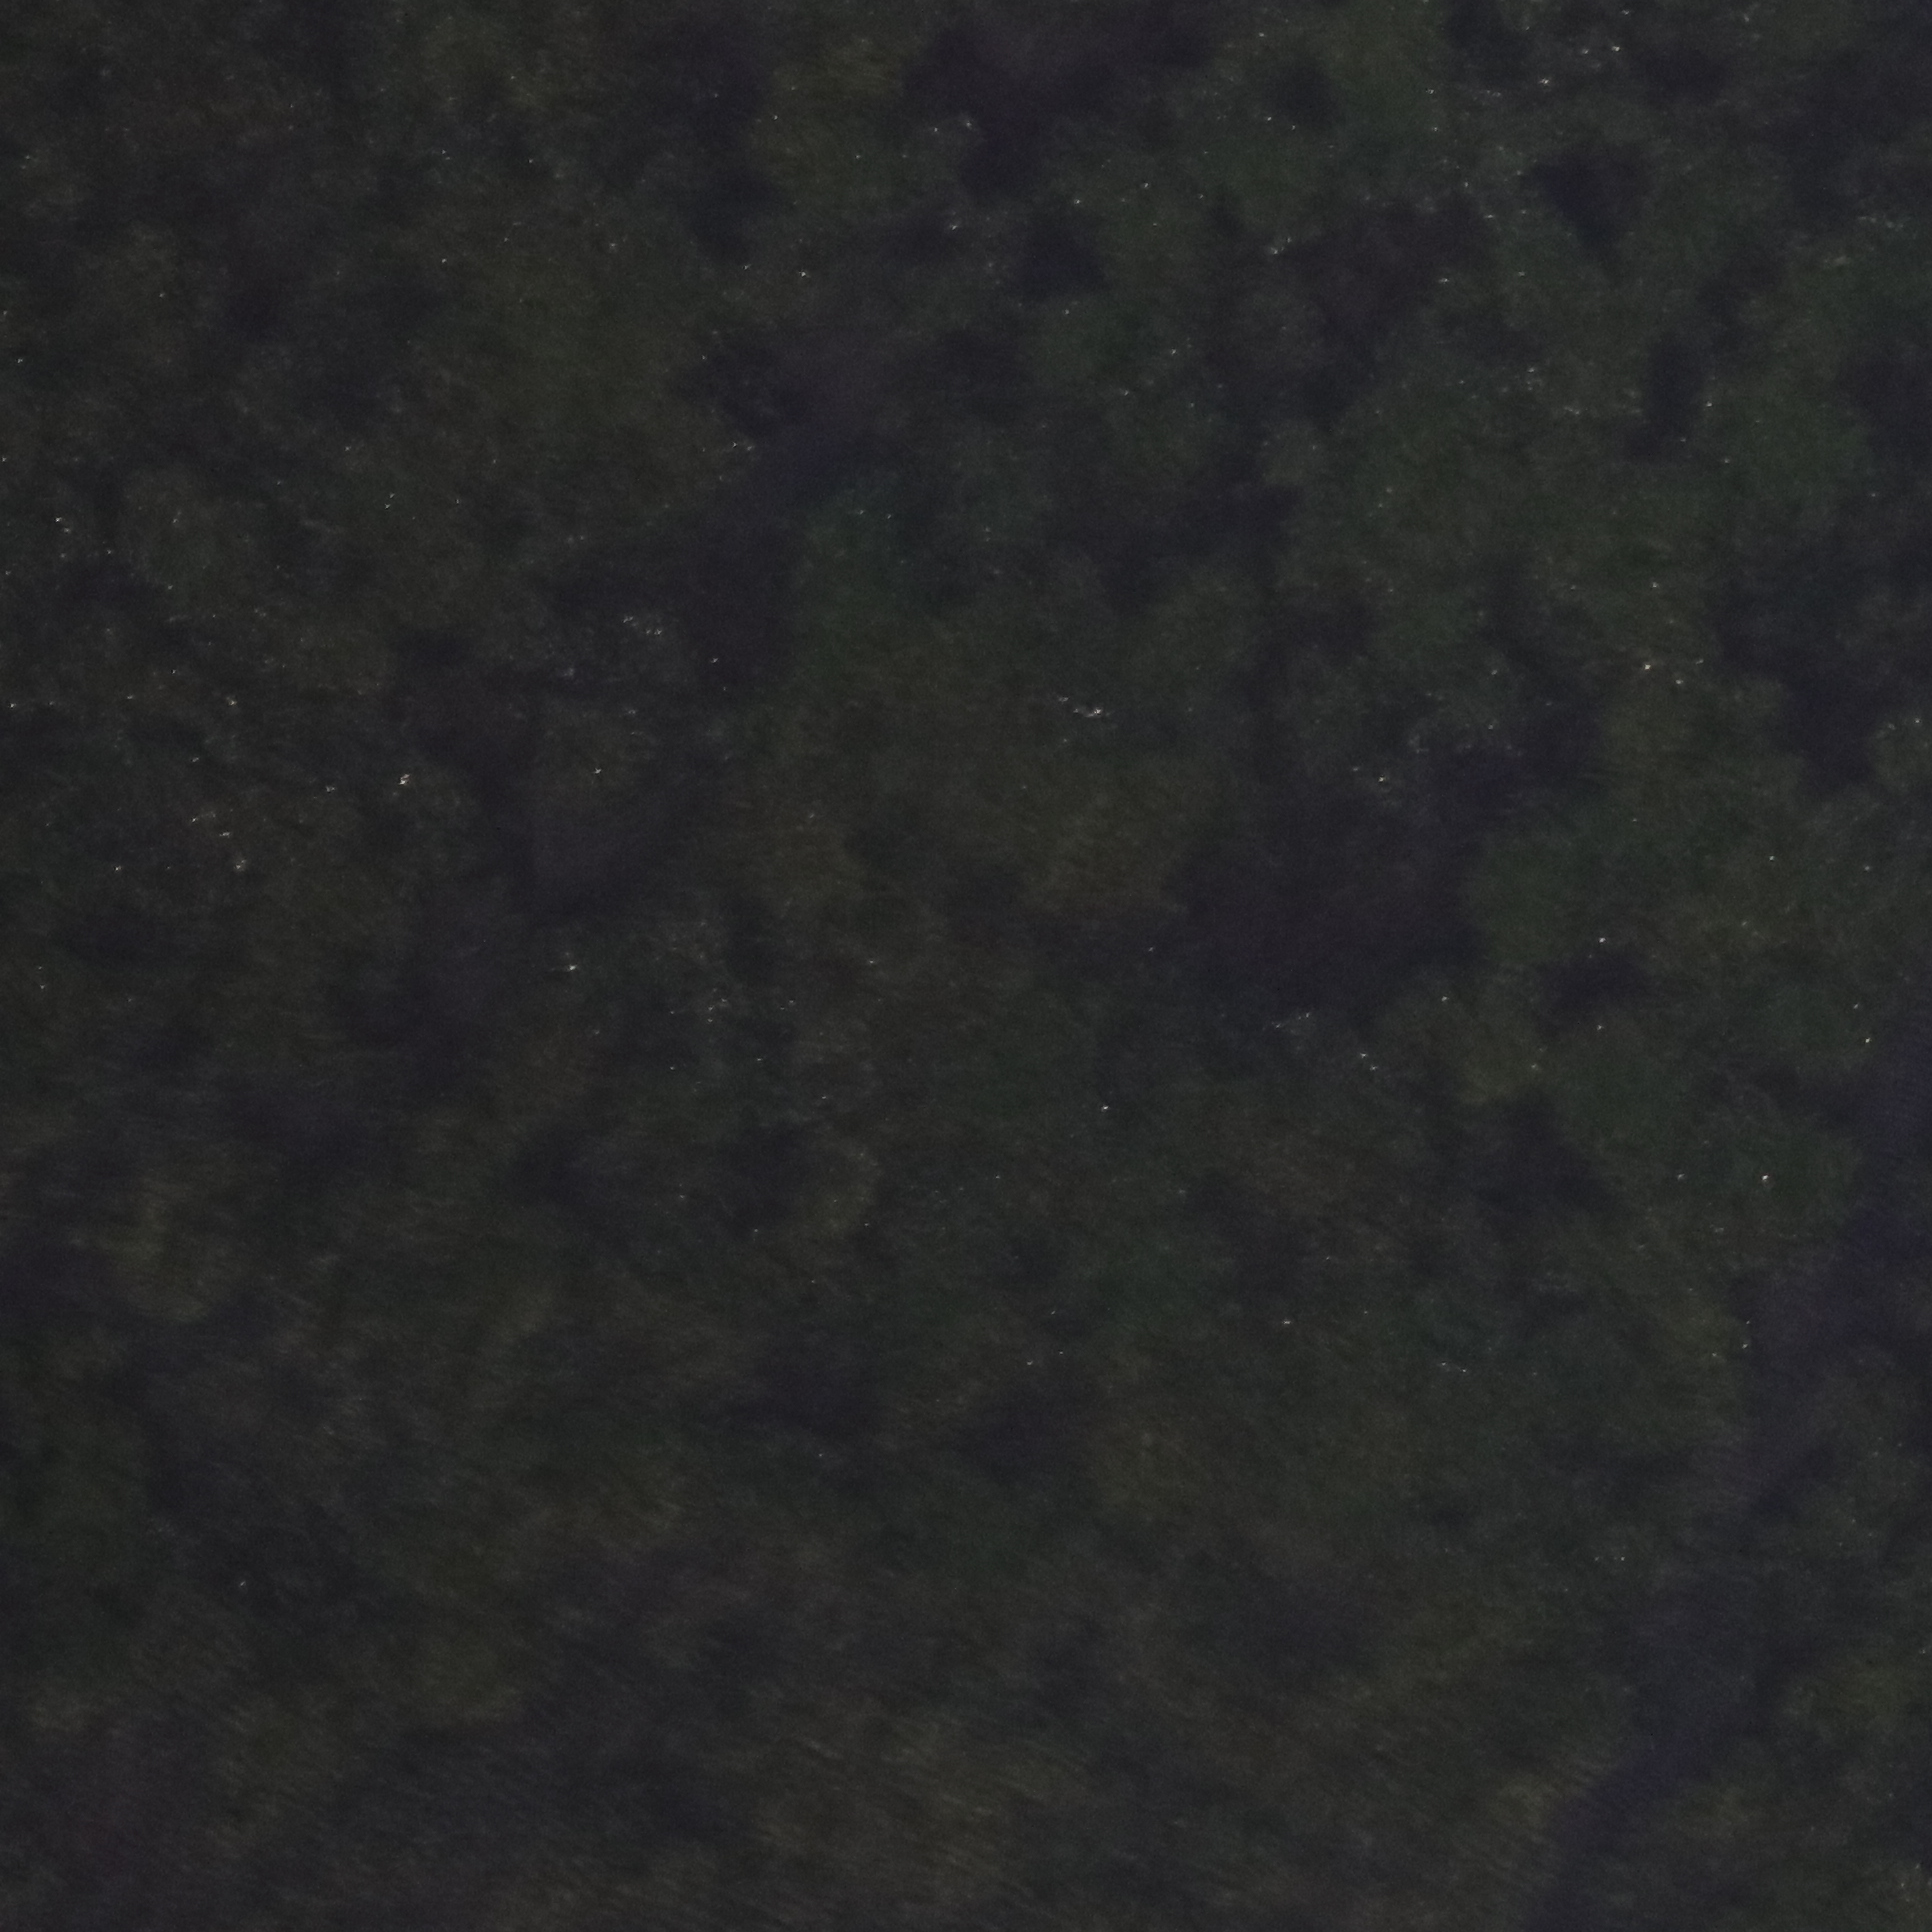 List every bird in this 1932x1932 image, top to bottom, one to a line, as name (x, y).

None